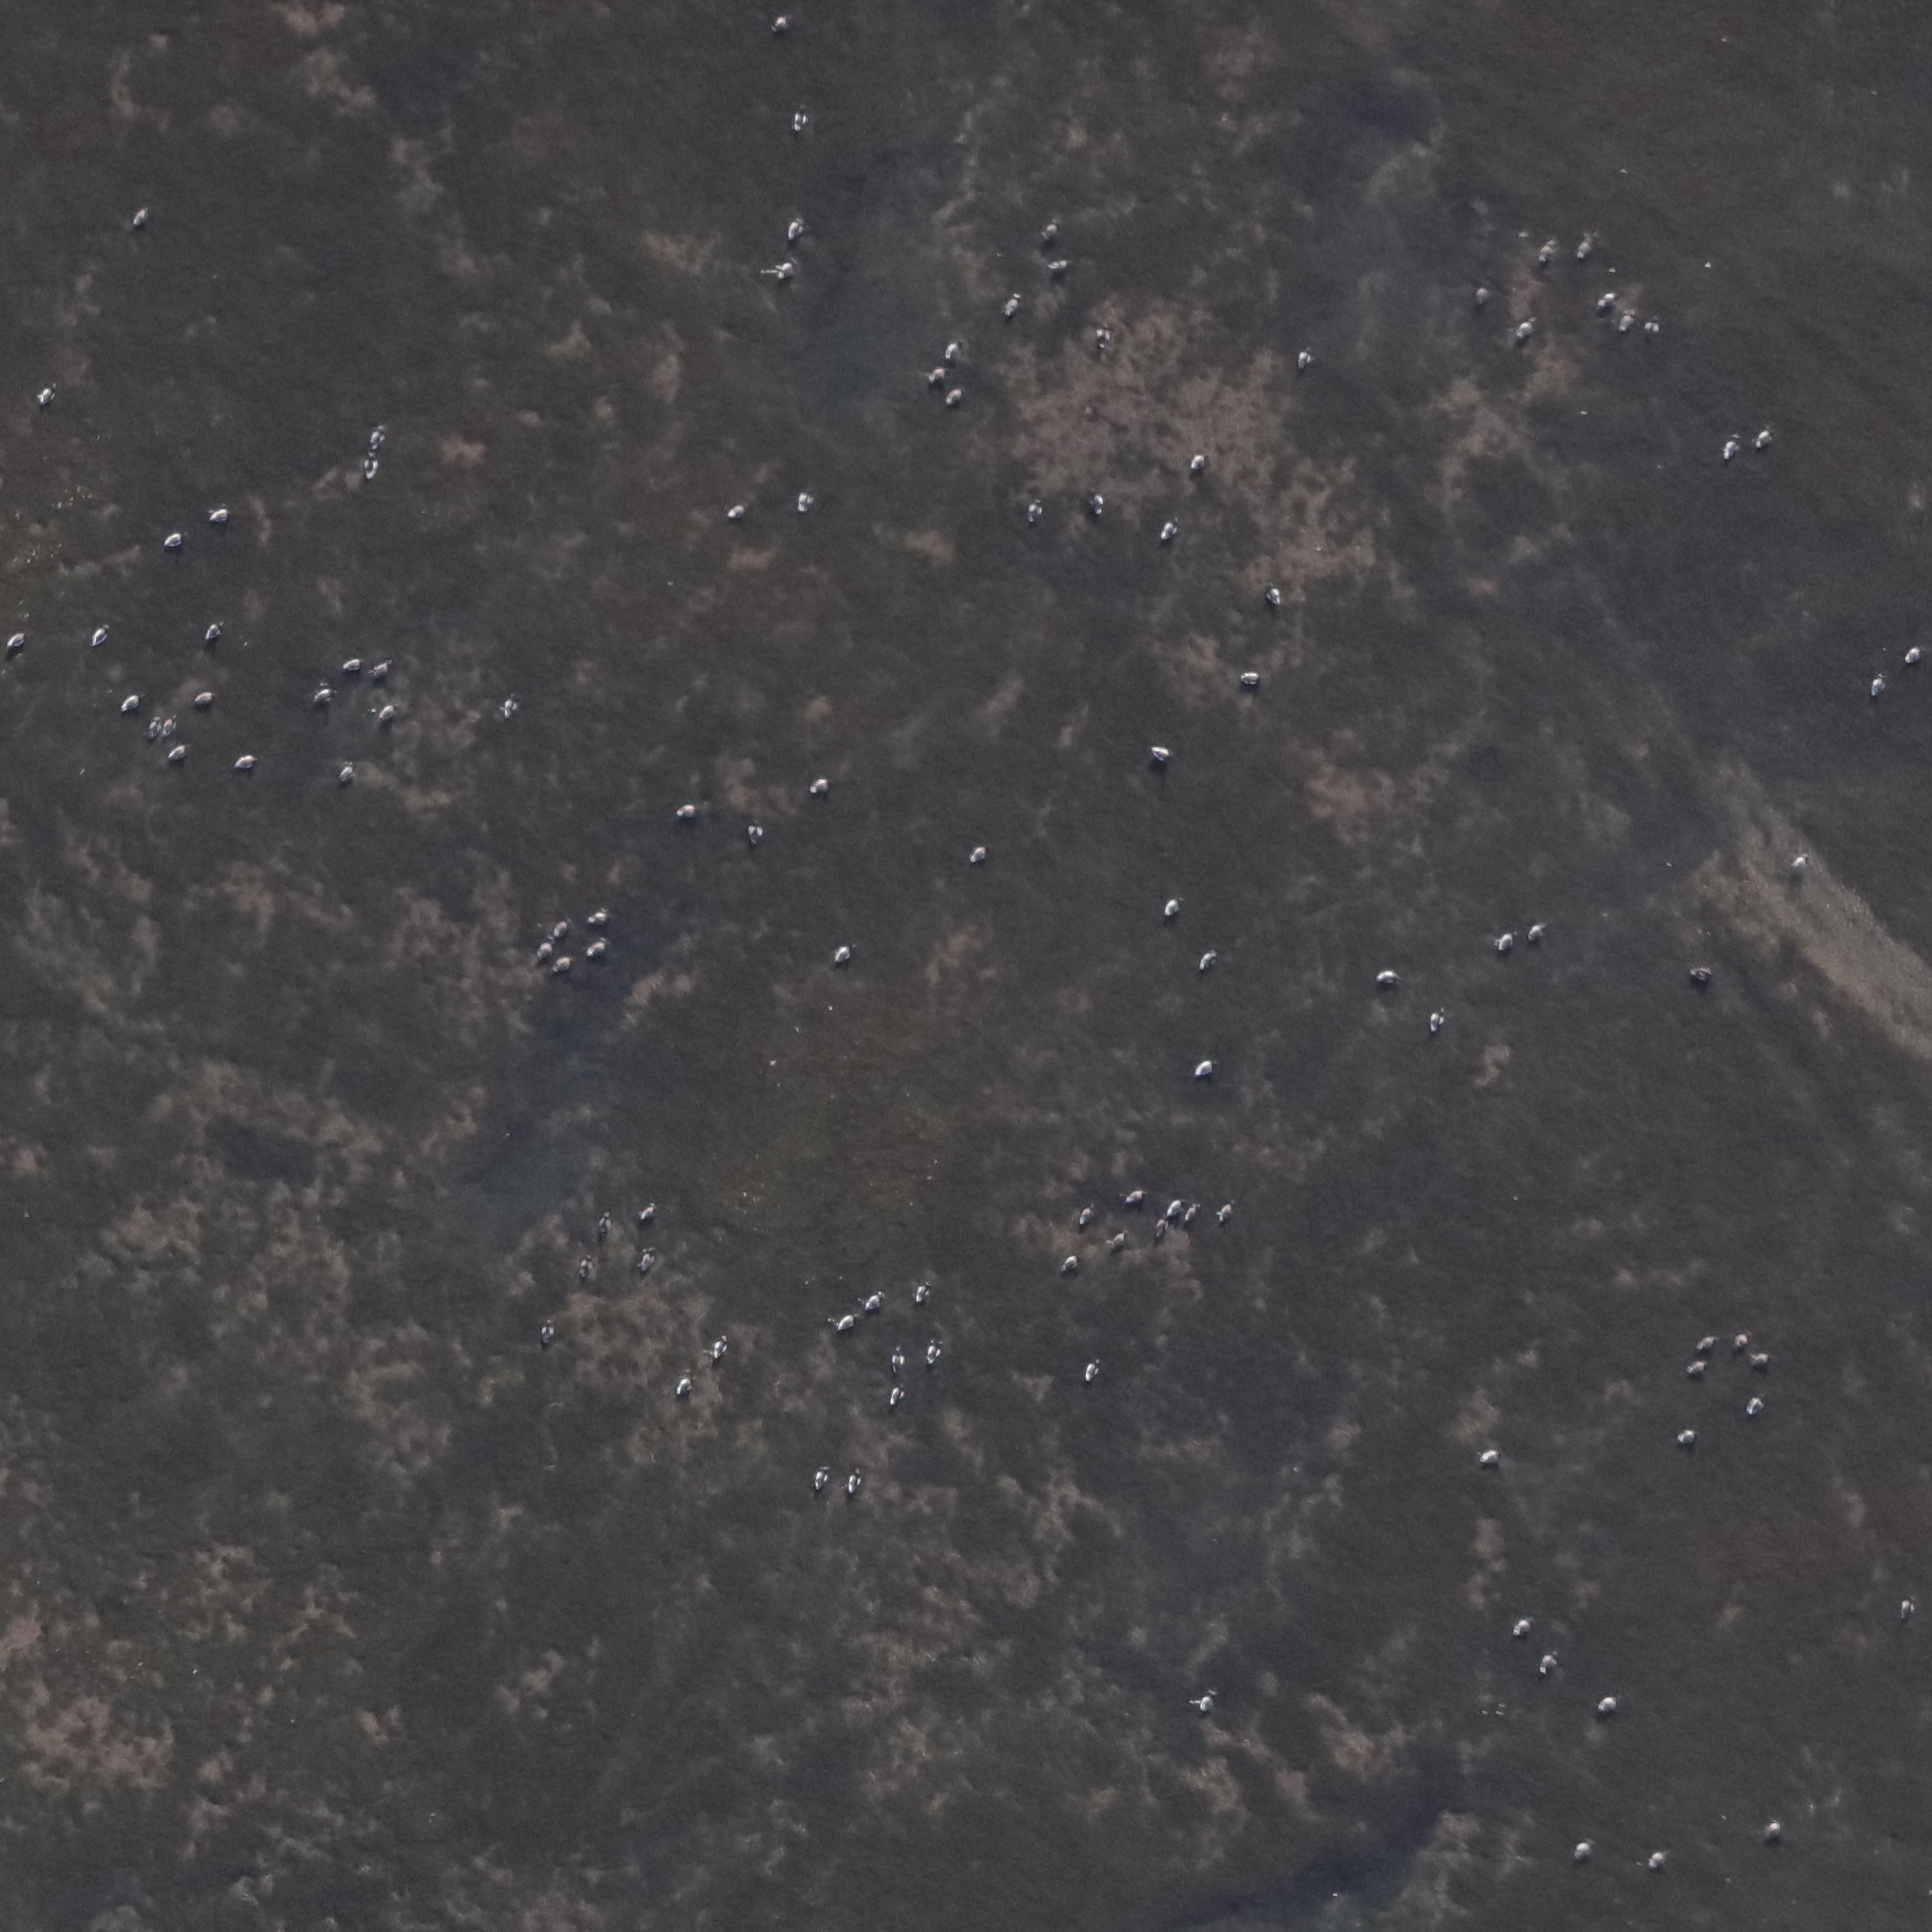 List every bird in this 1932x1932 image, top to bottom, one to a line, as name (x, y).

brant (781, 26)
brant (800, 120)
brant (143, 219)
brant (797, 230)
brant (1050, 232)
brant (1585, 247)
brant (1549, 253)
brant (1058, 266)
brant (789, 270)
brant (1479, 295)
brant (1607, 301)
brant (1011, 307)
brant (1630, 322)
brant (1521, 327)
brant (1654, 329)
brant (1103, 340)
brant (954, 351)
brant (1305, 360)
brant (938, 373)
brant (48, 396)
brant (954, 396)
brant (378, 438)
brant (1764, 440)
brant (1732, 449)
brant (1199, 462)
brant (370, 466)
brant (1096, 502)
brant (805, 503)
brant (738, 511)
brant (1036, 511)
brant (220, 515)
brant (1166, 530)
brant (170, 539)
brant (1273, 596)
brant (214, 632)
brant (100, 636)
brant (17, 641)
brant (1913, 657)
brant (354, 666)
brant (382, 671)
brant (1250, 679)
brant (1878, 685)
brant (325, 695)
brant (203, 698)
brant (132, 703)
brant (508, 710)
brant (386, 713)
brant (173, 728)
brant (152, 732)
brant (178, 750)
brant (1160, 755)
brant (245, 762)
brant (347, 775)
brant (820, 786)
brant (687, 811)
brant (751, 833)
brant (978, 854)
brant (1800, 864)
brant (1171, 906)
brant (598, 917)
brant (559, 926)
brant (1537, 933)
brant (1507, 942)
brant (595, 947)
brant (542, 949)
brant (843, 955)
brant (1208, 960)
brant (564, 966)
brant (1700, 973)
brant (1387, 978)
brant (1437, 1019)
brant (1203, 1068)
brant (1136, 1197)
brant (1178, 1206)
brant (1223, 1212)
brant (1189, 1213)
brant (1084, 1214)
brant (646, 1215)
brant (603, 1227)
brant (1163, 1227)
brant (1118, 1240)
brant (647, 1263)
brant (1070, 1263)
brant (586, 1269)
brant (922, 1294)
brant (874, 1303)
brant (846, 1322)
brant (547, 1332)
brant (1741, 1342)
brant (1706, 1343)
brant (719, 1349)
brant (934, 1352)
brant (898, 1360)
brant (1760, 1361)
brant (1089, 1370)
brant (1697, 1370)
brant (687, 1385)
brant (897, 1395)
brant (1756, 1410)
brant (1687, 1437)
brant (1490, 1458)
brant (821, 1478)
brant (853, 1482)
brant (1908, 1608)
brant (1523, 1627)
brant (1548, 1664)
brant (1208, 1704)
brant (1609, 1705)
brant (1772, 1831)
brant (1584, 1850)
brant (1657, 1859)